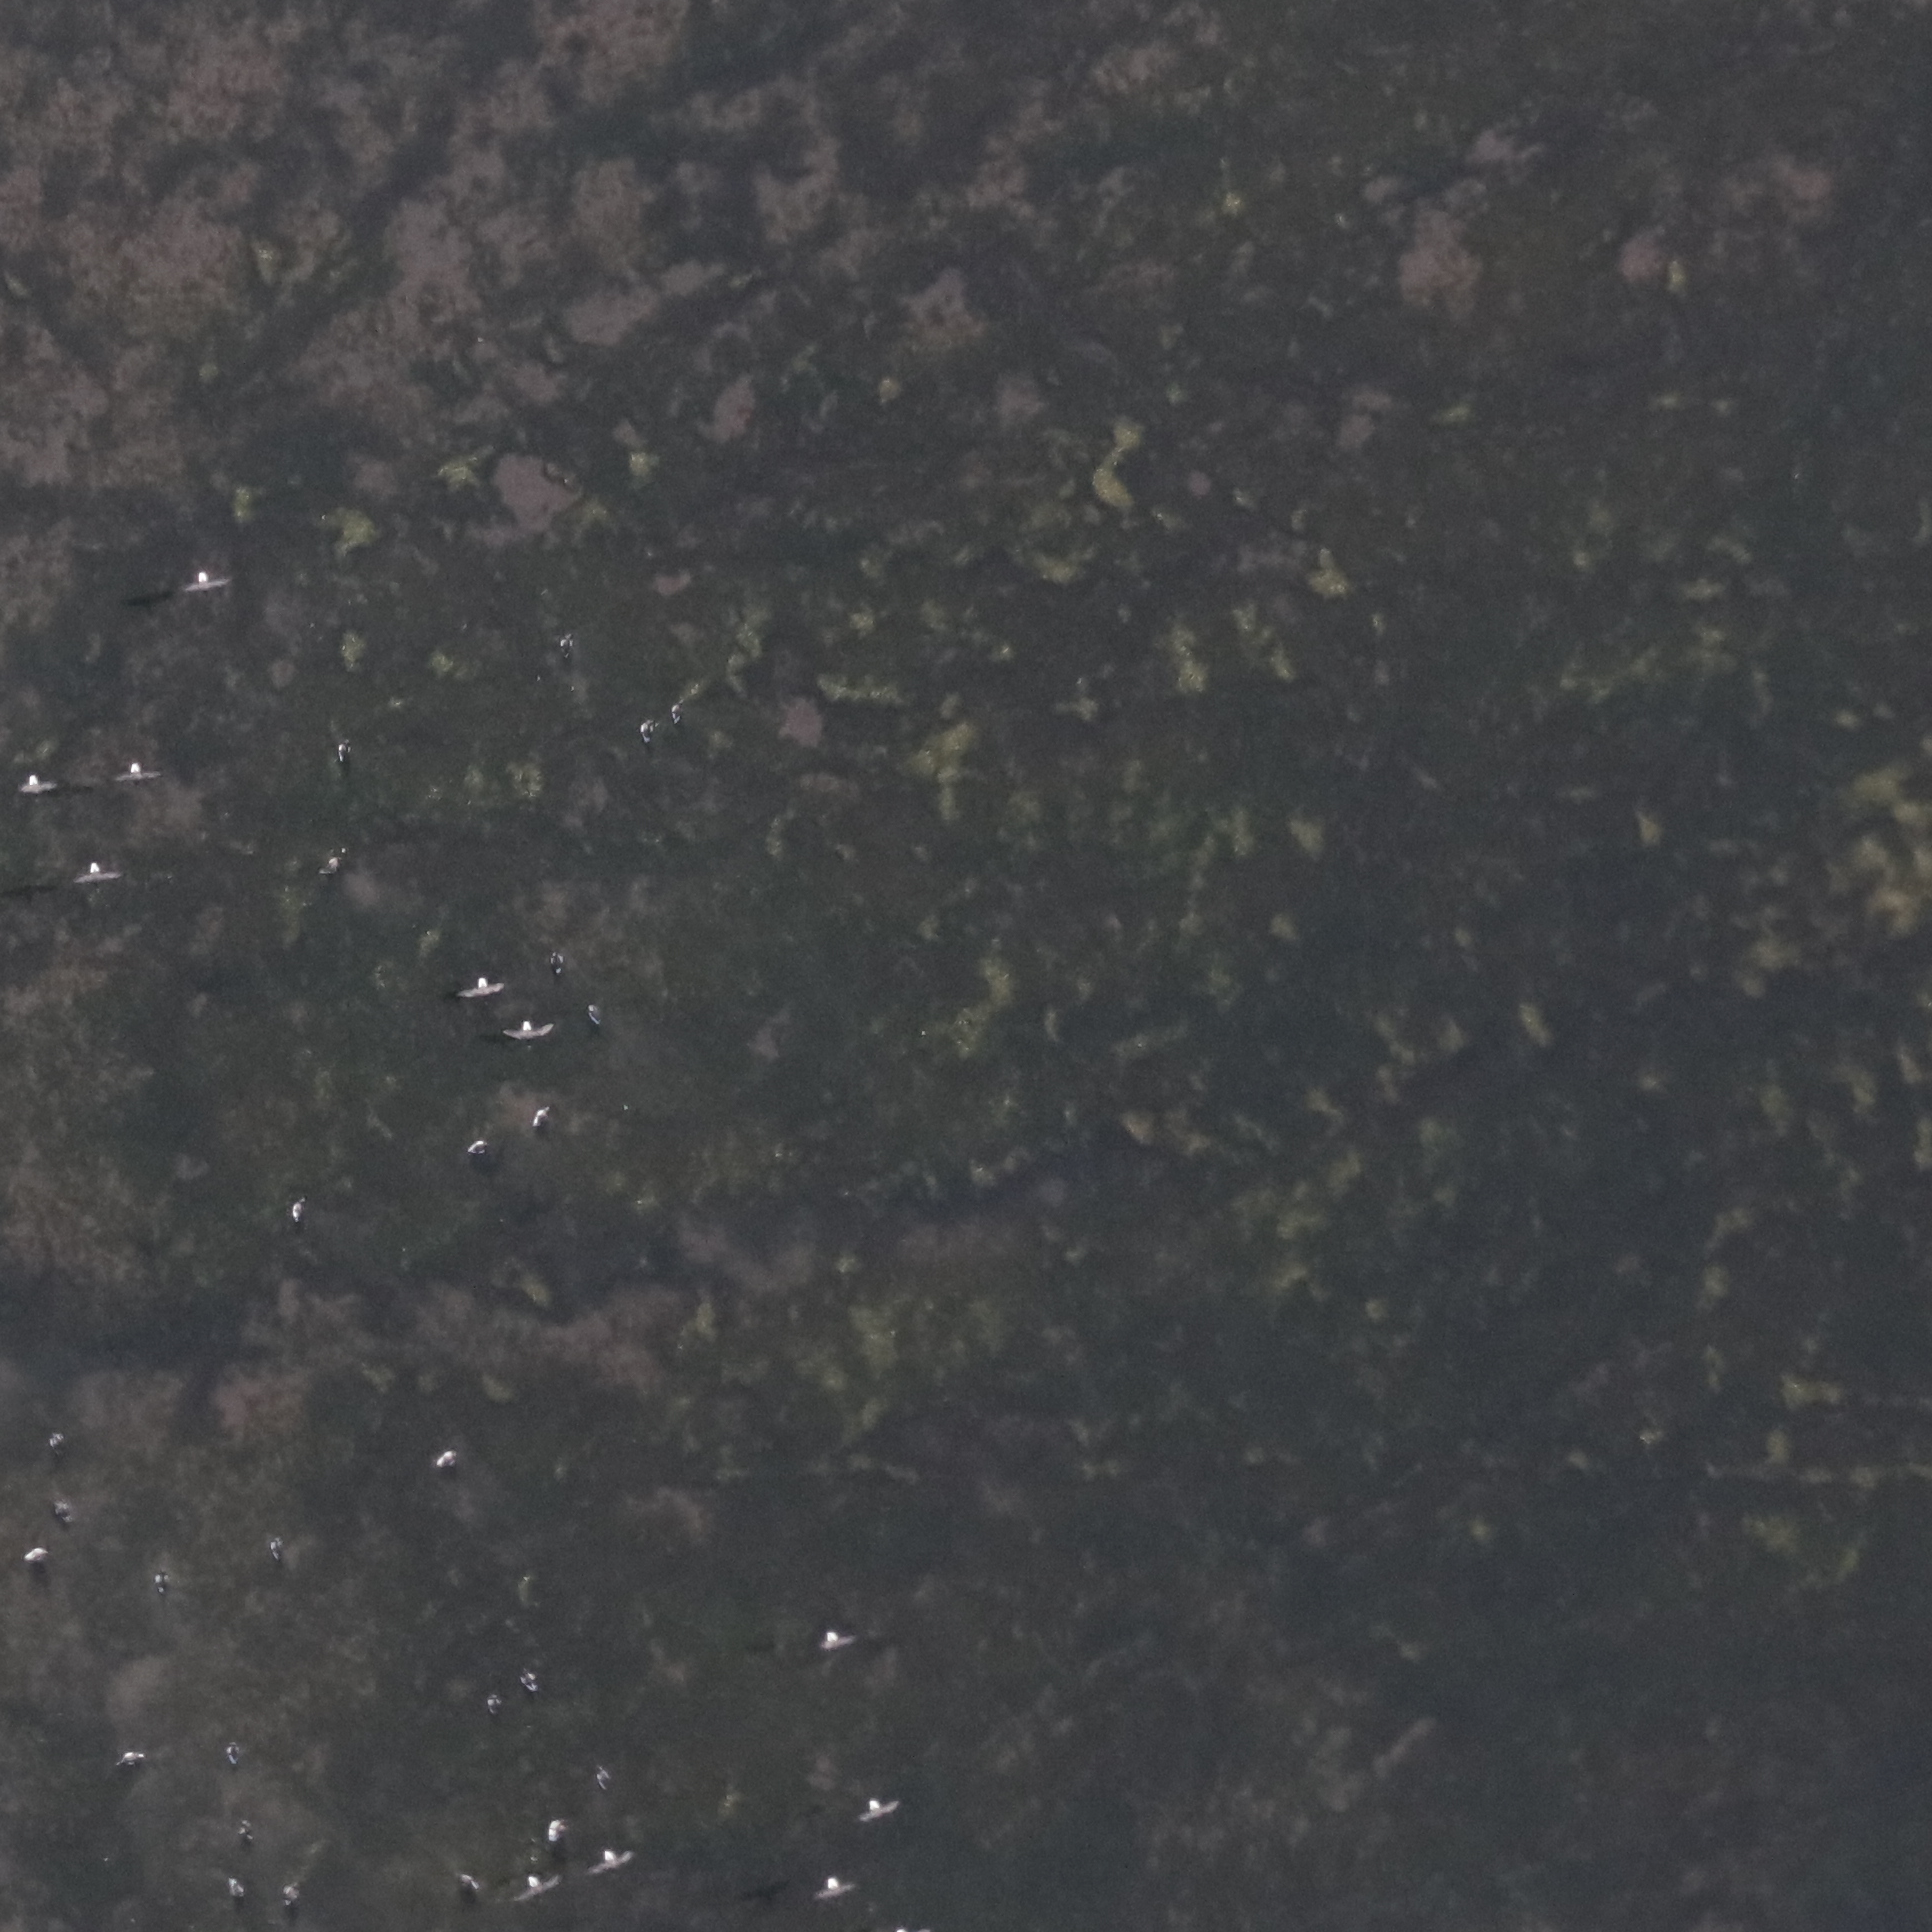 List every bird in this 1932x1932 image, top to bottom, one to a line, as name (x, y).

brant (205, 585)
brant (565, 644)
brant (685, 710)
brant (650, 729)
brant (336, 749)
brant (143, 778)
brant (40, 786)
brant (335, 860)
brant (98, 880)
brant (565, 957)
brant (480, 993)
brant (597, 1017)
brant (529, 1044)
brant (555, 1114)
brant (488, 1155)
brant (297, 1212)
brant (60, 1445)
brant (452, 1458)
brant (64, 1513)
brant (278, 1548)
brant (40, 1550)
brant (164, 1574)
brant (838, 1644)
brant (529, 1680)
brant (488, 1708)
brant (233, 1749)
brant (132, 1760)
brant (604, 1774)
brant (874, 1814)
brant (249, 1831)
brant (556, 1835)
brant (611, 1864)
brant (470, 1883)
brant (235, 1887)
brant (534, 1888)
brant (830, 1890)
brant (290, 1893)